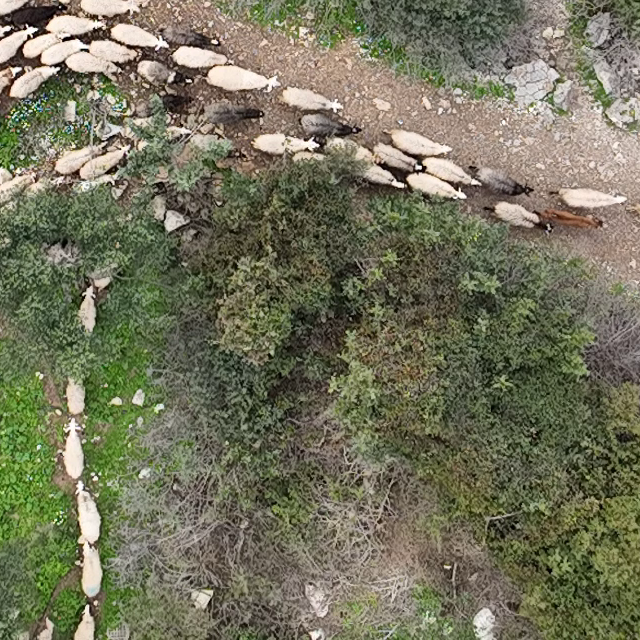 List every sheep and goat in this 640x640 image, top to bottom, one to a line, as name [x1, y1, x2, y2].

sheep [0, 0, 43, 17]
sheep [80, 0, 140, 16]
sheep [11, 3, 67, 23]
sheep [43, 16, 105, 35]
sheep [109, 23, 169, 51]
sheep [0, 25, 39, 65]
sheep [0, 25, 14, 60]
sheep [158, 25, 221, 46]
sheep [22, 32, 70, 59]
sheep [40, 38, 89, 65]
sheep [88, 39, 140, 63]
sheep [169, 47, 233, 67]
sheep [66, 51, 123, 73]
sheep [137, 59, 194, 85]
sheep [206, 66, 280, 91]
sheep [0, 67, 23, 106]
sheep [10, 67, 61, 100]
sheep [282, 86, 343, 114]
sheep [164, 94, 205, 116]
sheep [198, 102, 264, 125]
sheep [121, 112, 175, 137]
sheep [298, 112, 362, 137]
sheep [136, 126, 192, 148]
sheep [382, 128, 454, 156]
sheep [191, 133, 245, 159]
sheep [251, 133, 320, 154]
sheep [322, 136, 385, 163]
sheep [54, 141, 109, 173]
sheep [372, 142, 426, 172]
sheep [79, 144, 131, 180]
sheep [293, 150, 349, 171]
sheep [422, 156, 481, 186]
sheep [348, 160, 406, 188]
sheep [469, 165, 535, 195]
sheep [0, 171, 37, 211]
sheep [406, 172, 468, 200]
sheep [72, 176, 117, 194]
sheep [24, 177, 70, 203]
sheep [551, 186, 627, 209]
sheep [0, 198, 20, 235]
sheep [633, 199, 639, 225]
sheep [484, 200, 554, 234]
goat [541, 208, 608, 231]
sheep [91, 244, 123, 290]
sheep [78, 286, 97, 335]
sheep [66, 374, 86, 414]
sheep [61, 416, 85, 479]
sheep [75, 480, 101, 542]
sheep [80, 540, 103, 598]
sheep [70, 603, 95, 638]
sheep [35, 618, 56, 638]